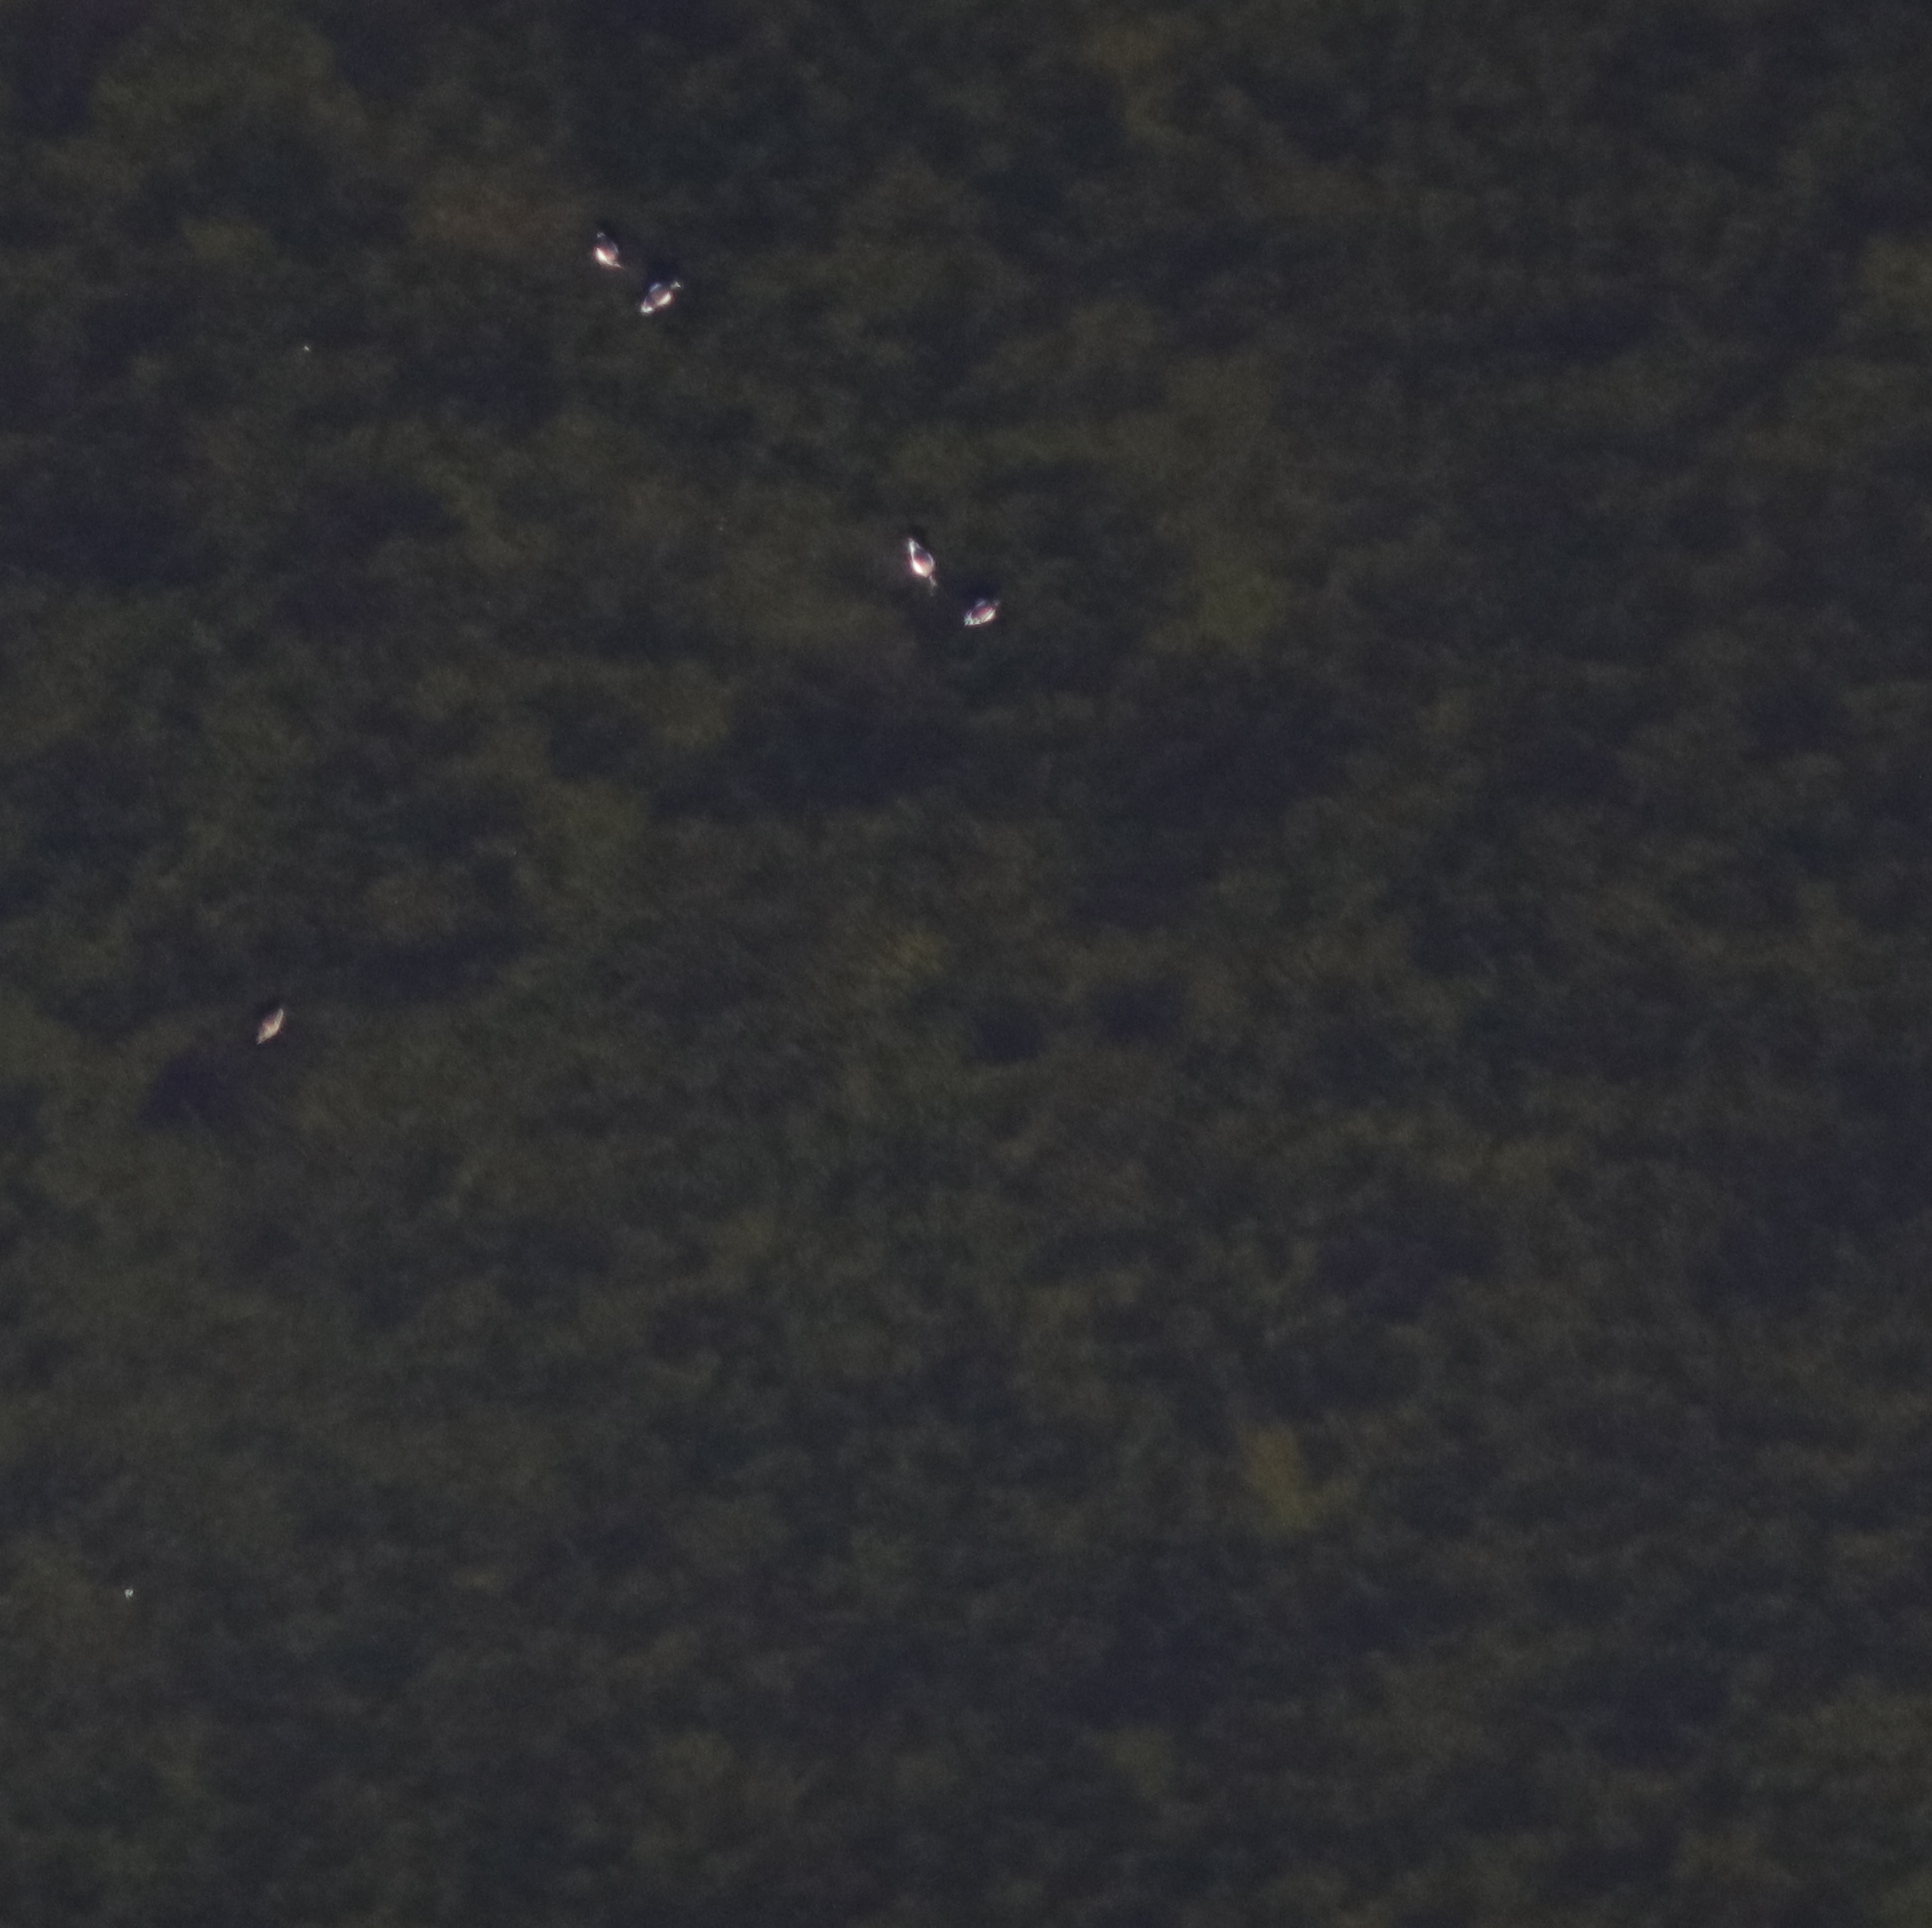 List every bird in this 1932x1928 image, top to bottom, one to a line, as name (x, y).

brant (607, 250)
brant (658, 296)
brant (923, 561)
brant (982, 612)
brant (269, 1024)